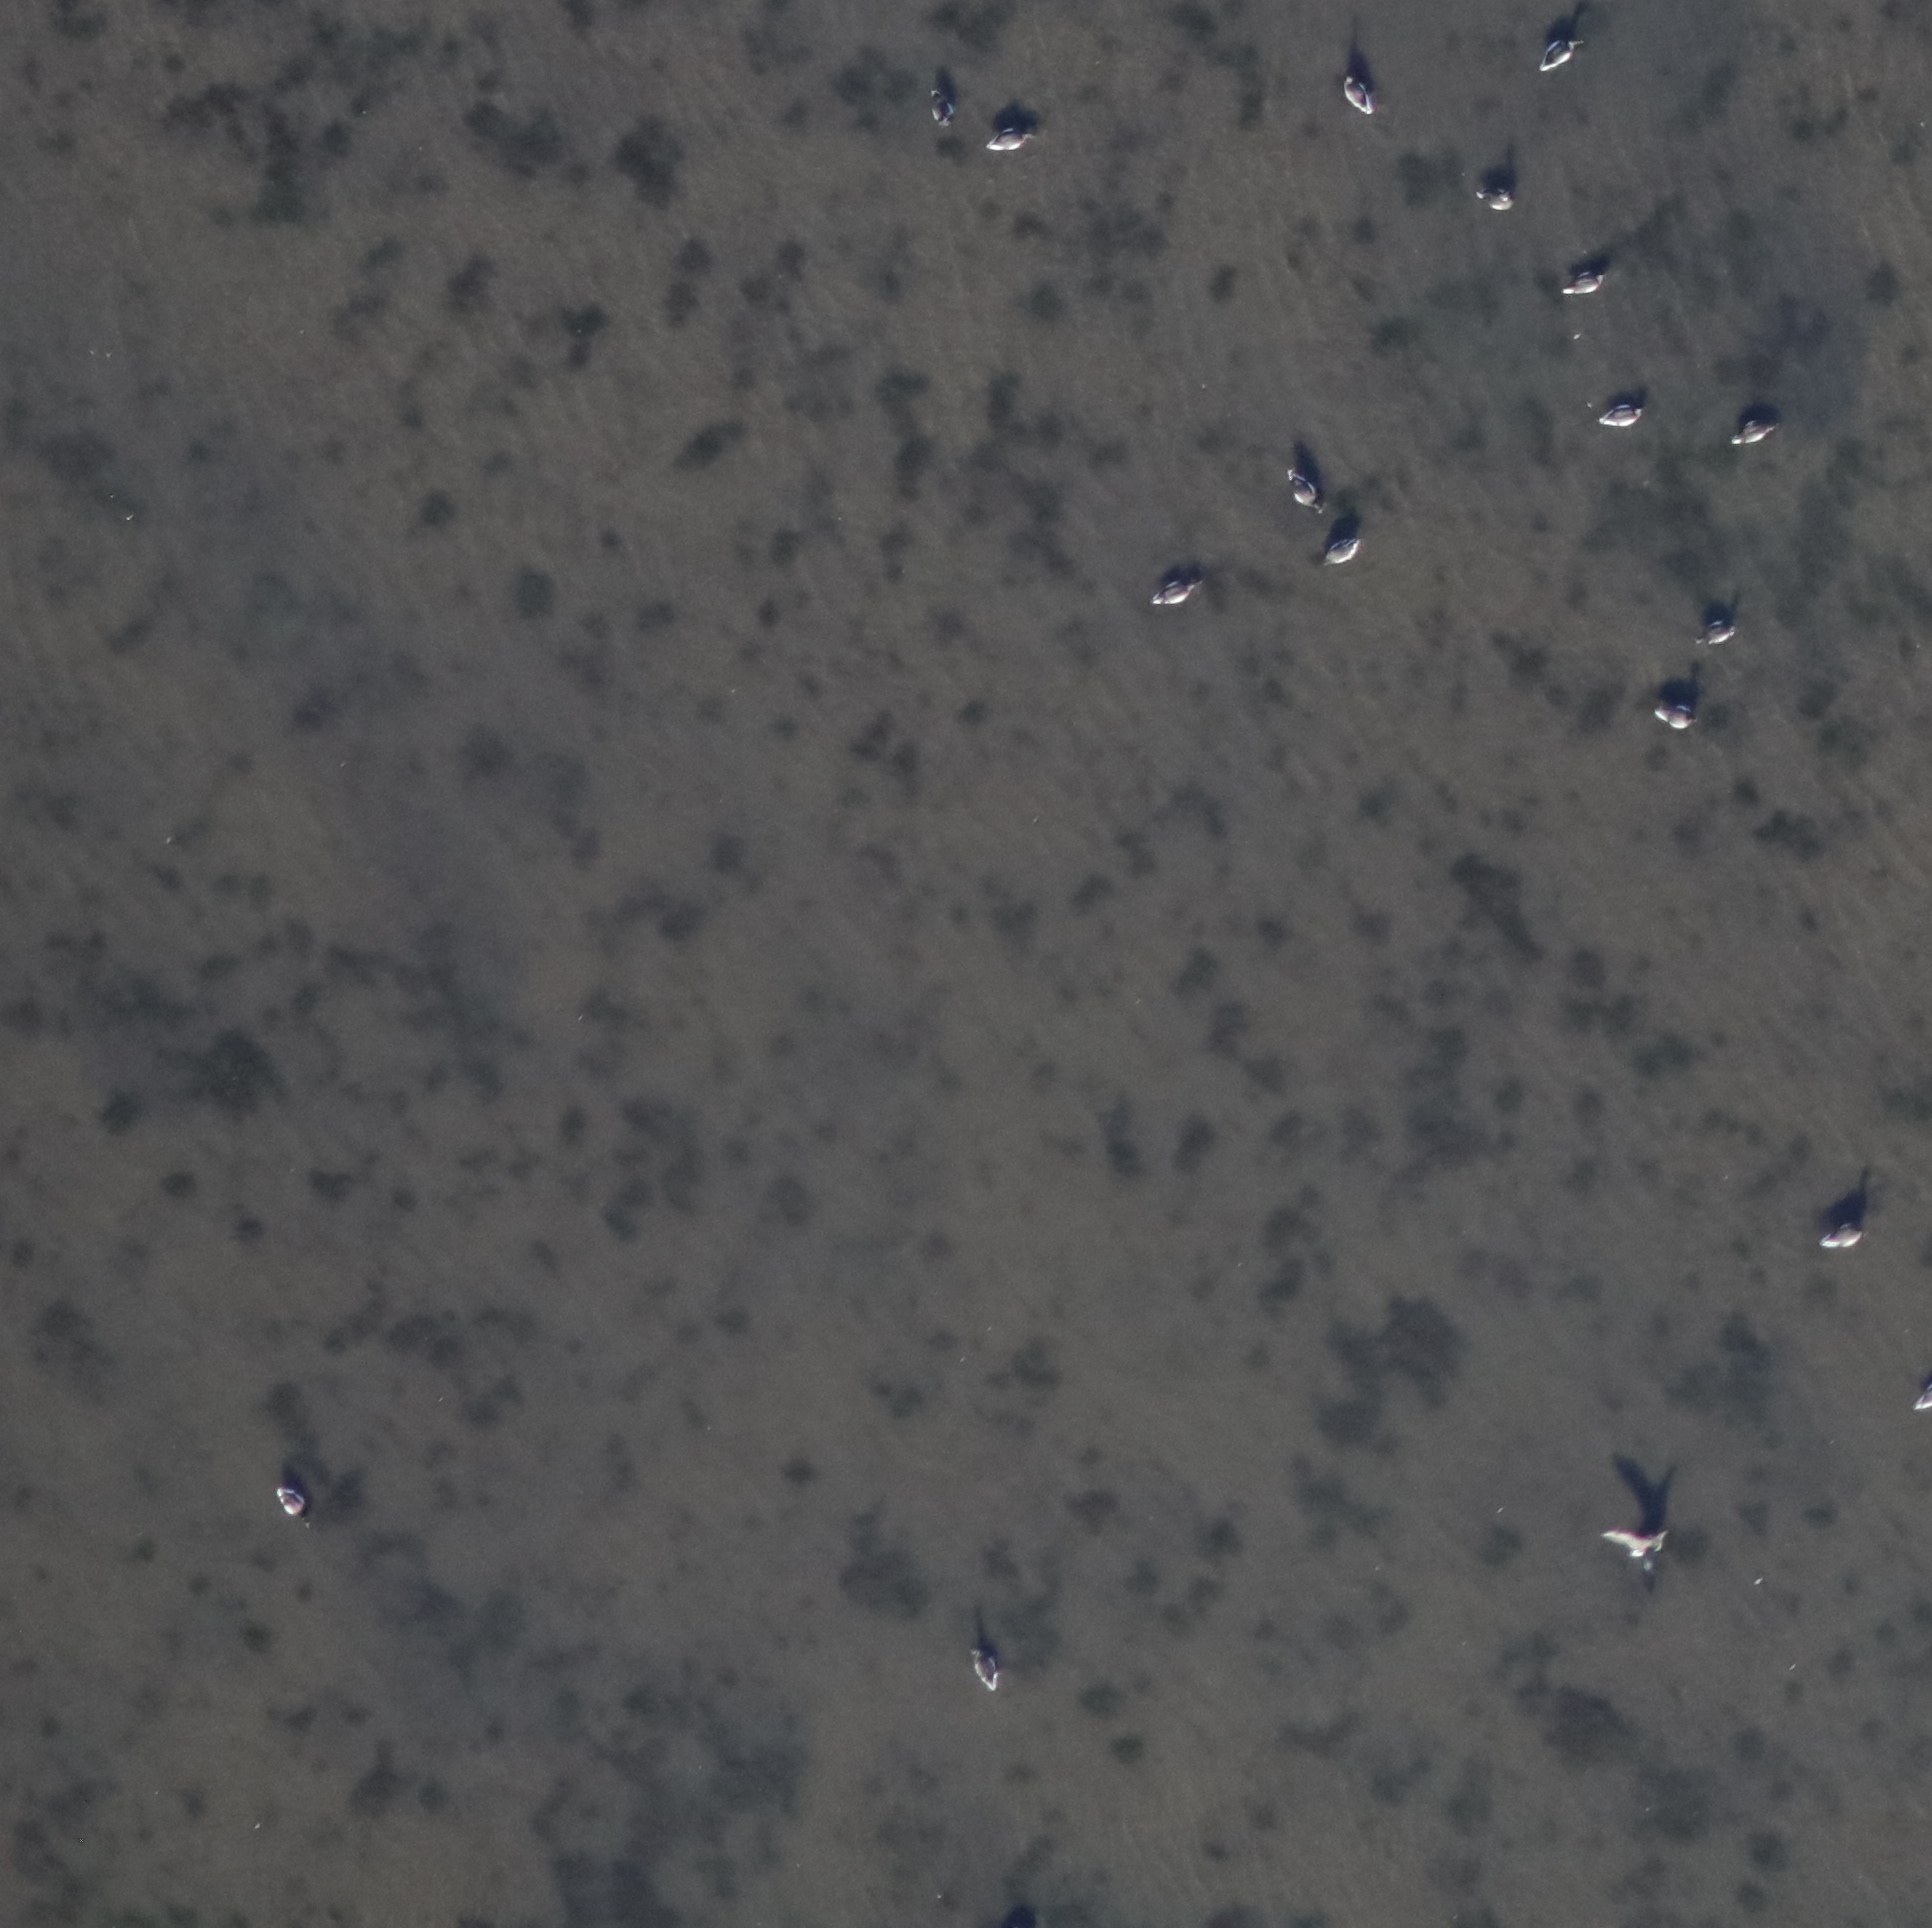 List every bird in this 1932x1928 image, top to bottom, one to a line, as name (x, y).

brant (1557, 52)
brant (1357, 93)
brant (942, 105)
brant (1011, 137)
brant (1498, 198)
brant (1582, 283)
brant (1624, 415)
brant (1753, 432)
brant (1307, 492)
brant (1340, 552)
brant (1178, 591)
brant (1719, 632)
brant (1676, 716)
brant (1843, 1234)
brant (295, 1501)
brant (1641, 1546)
brant (986, 1667)